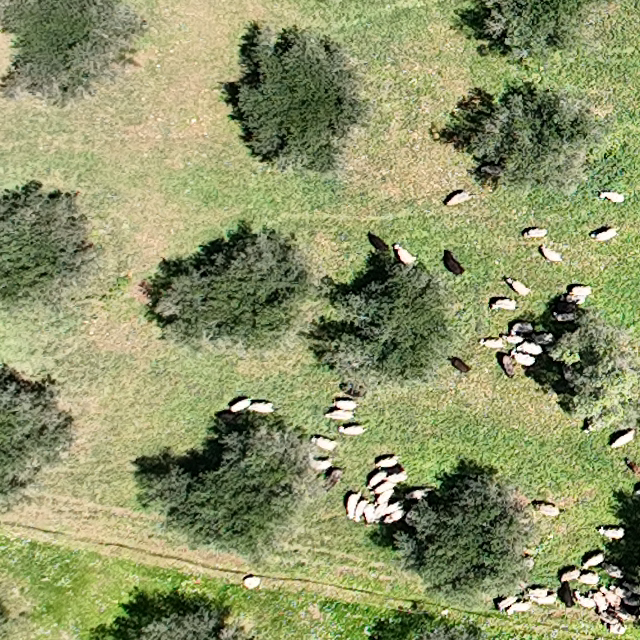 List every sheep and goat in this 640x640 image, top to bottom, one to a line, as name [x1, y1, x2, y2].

sheep [446, 191, 470, 206]
sheep [599, 192, 625, 202]
sheep [523, 227, 547, 239]
sheep [590, 227, 620, 241]
sheep [375, 237, 389, 252]
sheep [540, 243, 562, 262]
sheep [393, 244, 416, 265]
sheep [443, 250, 464, 274]
sheep [506, 279, 531, 297]
sheep [569, 285, 594, 295]
sheep [566, 295, 586, 304]
sheep [490, 299, 518, 310]
sheep [553, 311, 582, 322]
sheep [511, 322, 533, 334]
sheep [532, 333, 552, 346]
sheep [502, 334, 523, 344]
sheep [479, 339, 508, 349]
sheep [516, 342, 542, 355]
sheep [510, 350, 535, 366]
sheep [502, 354, 515, 378]
sheep [451, 357, 471, 373]
sheep [562, 364, 581, 382]
sheep [340, 382, 367, 397]
sheep [230, 398, 250, 412]
sheep [332, 399, 357, 410]
sheep [248, 403, 274, 414]
sheep [584, 405, 618, 434]
sheep [216, 410, 235, 422]
sheep [325, 410, 354, 420]
sheep [338, 423, 369, 435]
sheep [611, 429, 635, 450]
sheep [311, 437, 337, 451]
sheep [307, 453, 333, 471]
sheep [376, 456, 402, 468]
sheep [624, 457, 639, 477]
sheep [322, 469, 346, 492]
sheep [366, 470, 387, 490]
sheep [384, 471, 408, 482]
sheep [370, 482, 398, 495]
sheep [633, 485, 639, 494]
sheep [403, 488, 434, 500]
sheep [374, 490, 393, 506]
sheep [344, 491, 361, 519]
sheep [354, 501, 369, 523]
sheep [375, 501, 404, 520]
sheep [373, 502, 388, 522]
sheep [363, 504, 376, 524]
sheep [404, 504, 421, 526]
sheep [535, 504, 560, 517]
sheep [382, 511, 407, 523]
sheep [598, 526, 624, 540]
sheep [582, 552, 604, 570]
sheep [601, 563, 623, 577]
sheep [561, 568, 580, 582]
sheep [578, 572, 600, 585]
sheep [559, 581, 573, 607]
sheep [622, 581, 639, 595]
sheep [610, 585, 626, 597]
sheep [599, 586, 621, 610]
sheep [527, 588, 554, 596]
sheep [574, 591, 596, 607]
sheep [594, 592, 608, 611]
sheep [531, 593, 557, 605]
sheep [498, 597, 518, 609]
sheep [623, 598, 639, 607]
sheep [506, 600, 533, 613]
sheep [615, 608, 637, 621]
sheep [597, 610, 618, 624]
sheep [606, 622, 625, 634]